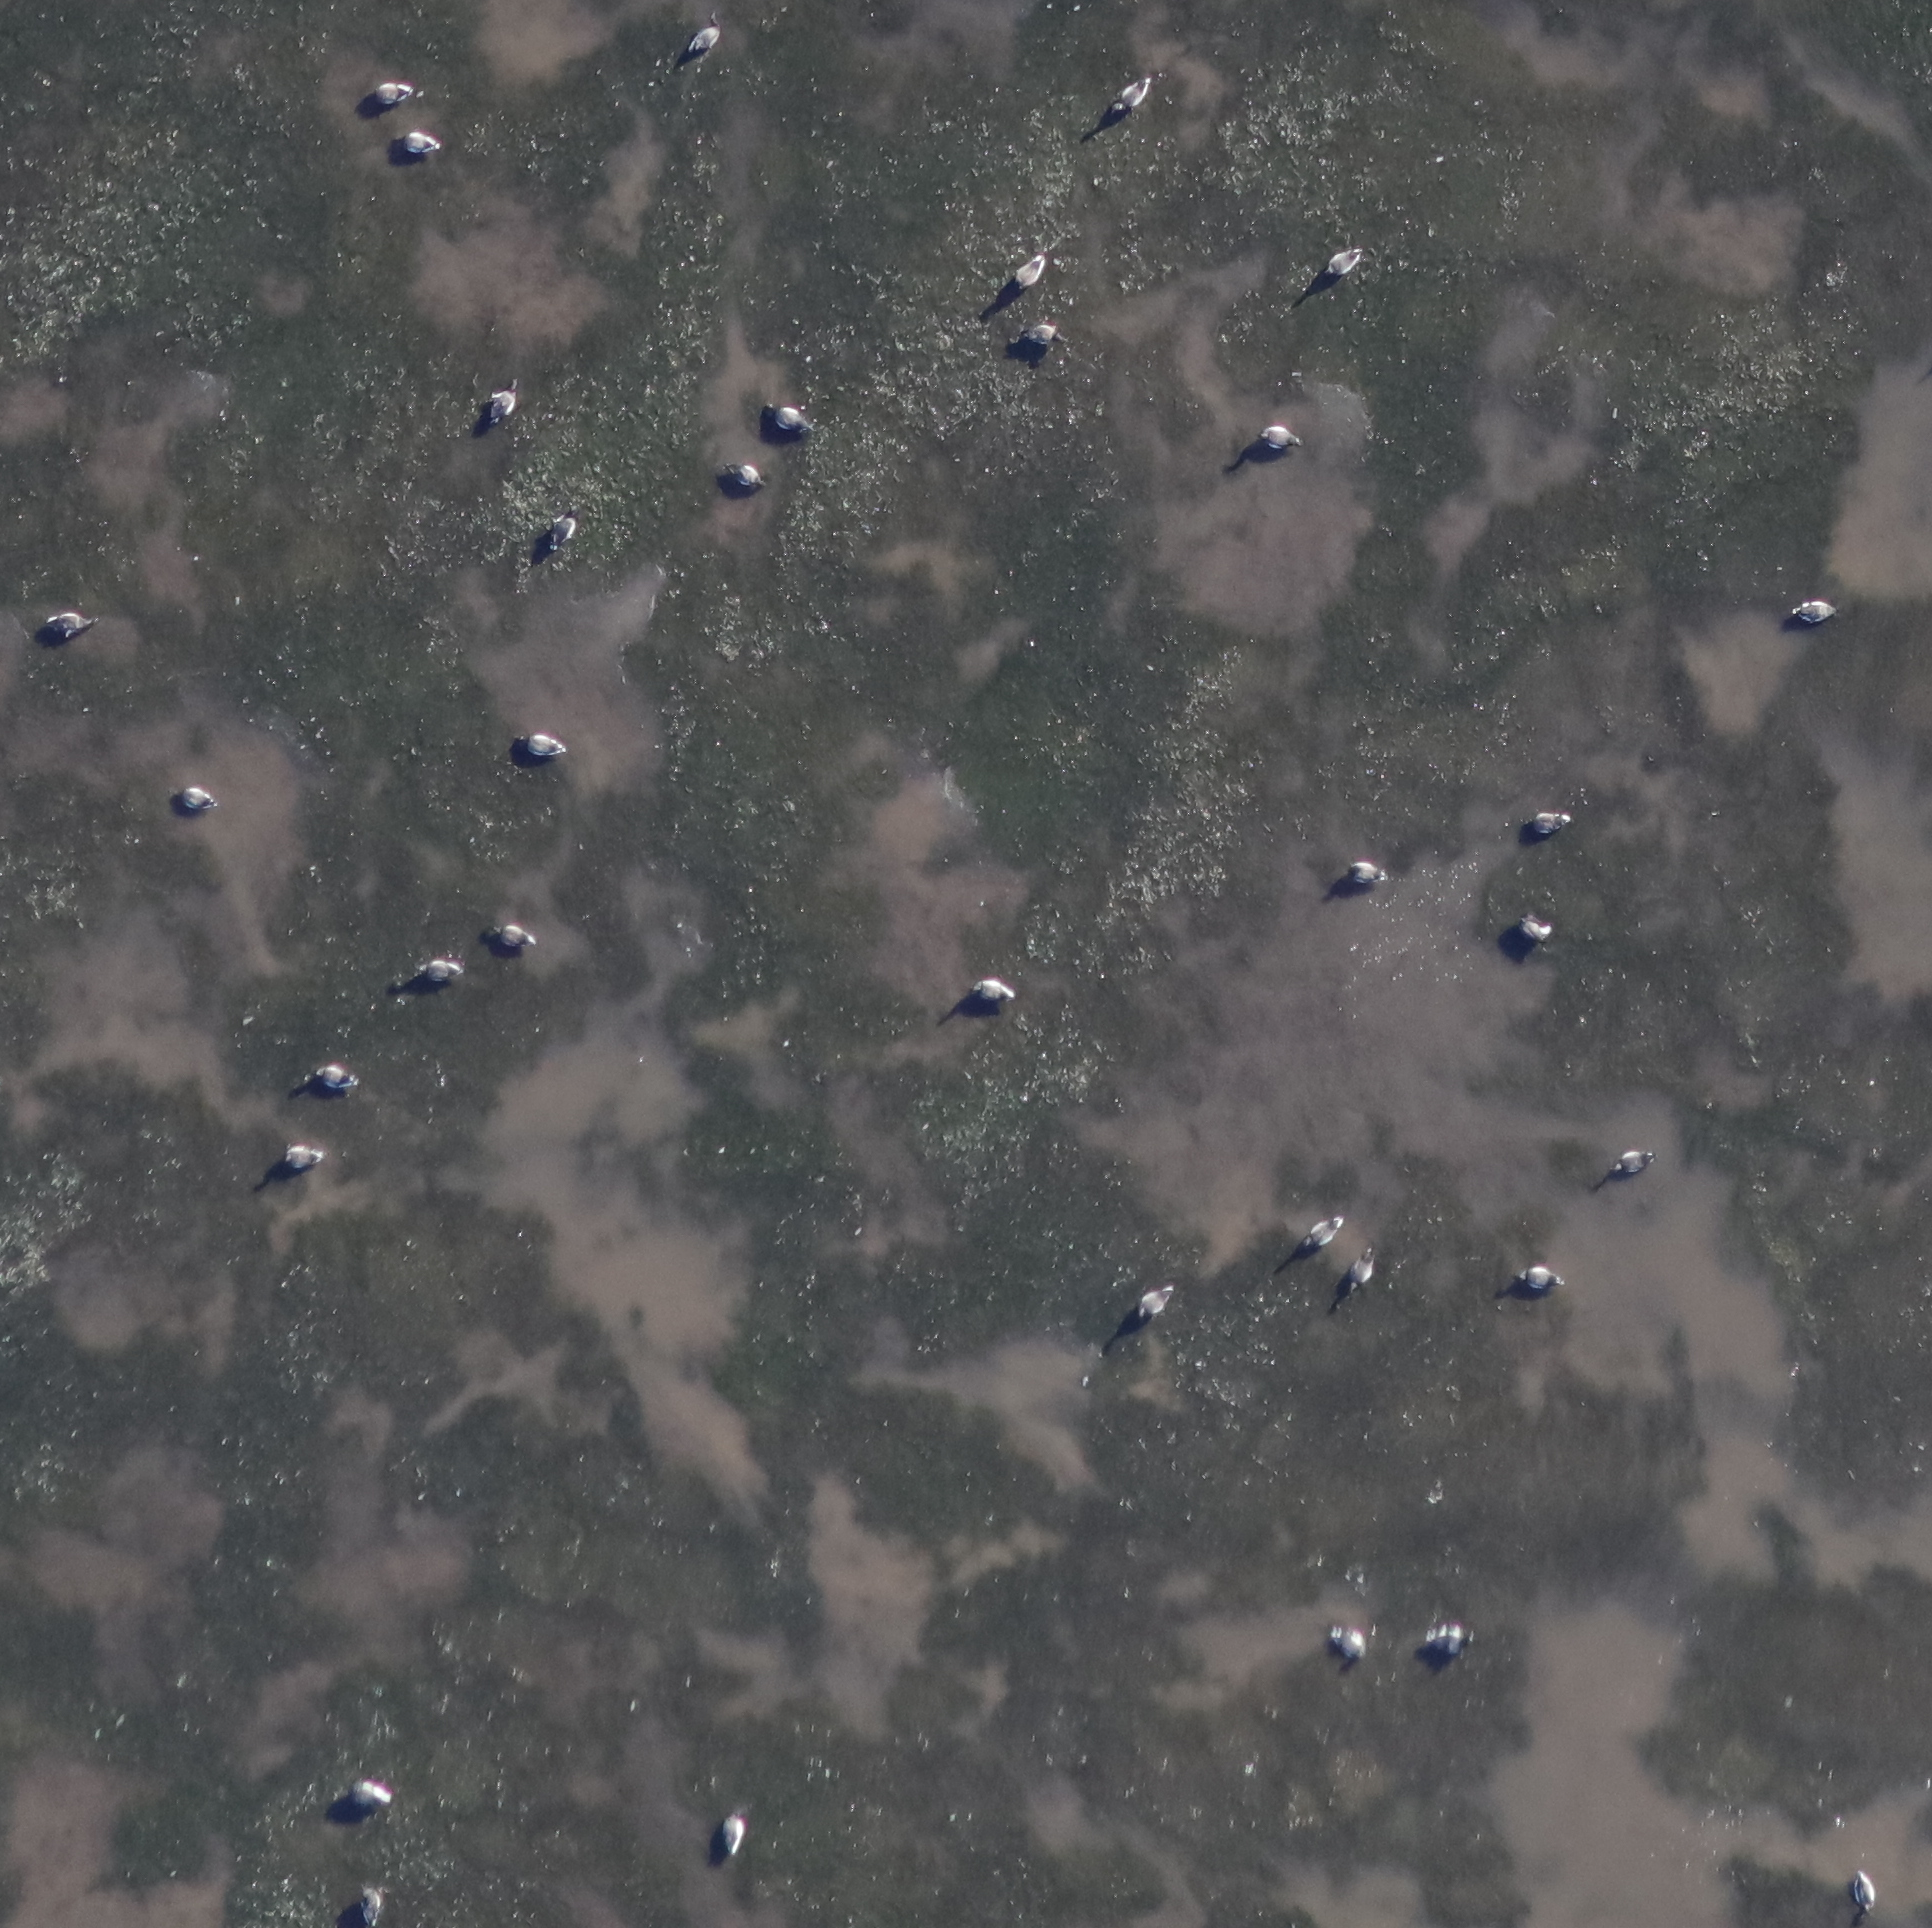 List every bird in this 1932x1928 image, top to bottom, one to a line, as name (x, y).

brant (706, 38)
brant (389, 95)
brant (1132, 95)
brant (417, 142)
brant (1341, 263)
brant (1028, 273)
brant (1046, 334)
brant (501, 404)
brant (787, 417)
brant (1279, 437)
brant (749, 477)
brant (561, 530)
brant (1817, 612)
brant (71, 625)
brant (543, 745)
brant (194, 800)
brant (1549, 823)
brant (1369, 873)
brant (1539, 932)
brant (512, 936)
brant (440, 968)
brant (992, 991)
brant (335, 1079)
brant (300, 1156)
brant (1634, 1161)
brant (1322, 1232)
brant (1359, 1274)
brant (1540, 1277)
brant (1153, 1303)
brant (1453, 1644)
brant (1349, 1645)
brant (370, 1792)
brant (731, 1834)
brant (1868, 1892)
brant (370, 1906)